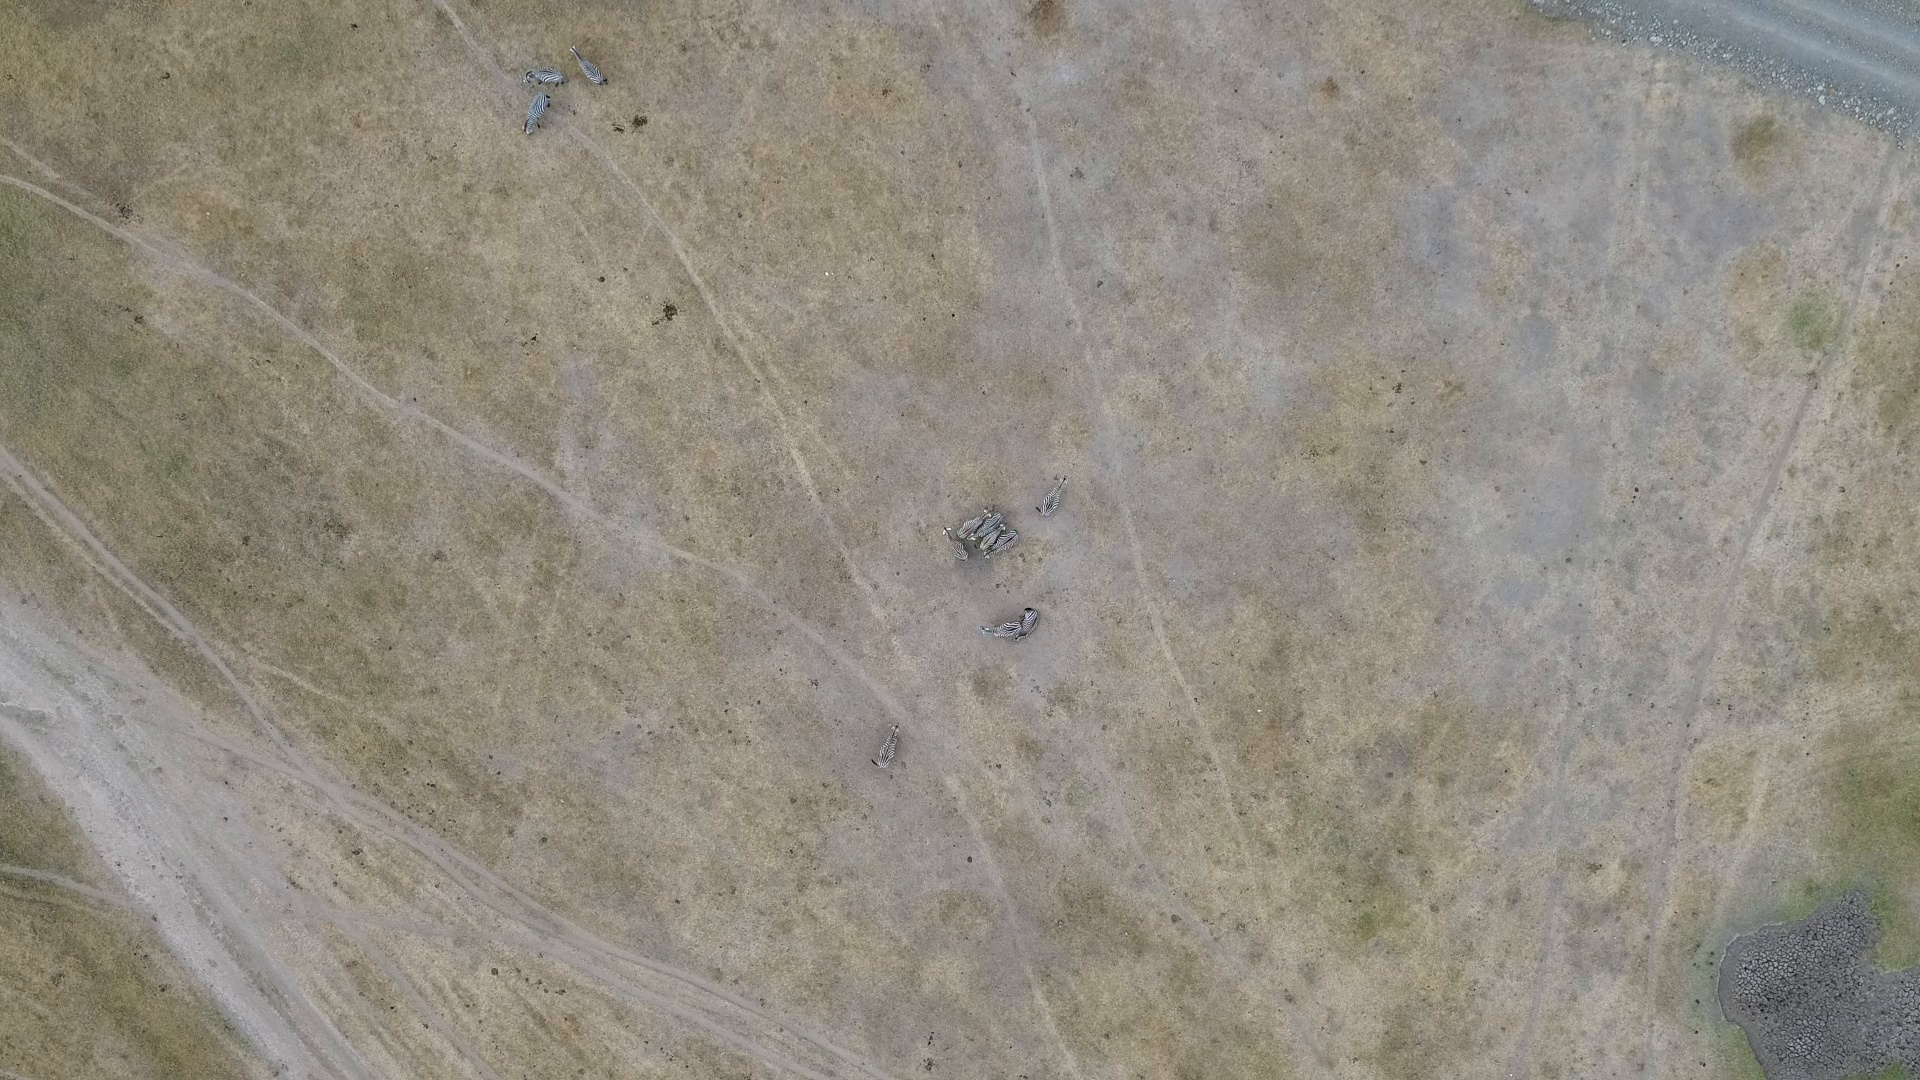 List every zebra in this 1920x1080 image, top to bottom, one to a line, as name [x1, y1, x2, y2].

zebra [571, 47, 604, 84]
zebra [520, 67, 564, 84]
zebra [524, 94, 550, 133]
zebra [1040, 479, 1066, 515]
zebra [957, 509, 992, 539]
zebra [968, 514, 1003, 541]
zebra [980, 524, 1006, 551]
zebra [941, 526, 968, 561]
zebra [981, 531, 1021, 559]
zebra [1019, 610, 1039, 631]
zebra [979, 622, 1020, 637]
zebra [874, 726, 900, 770]